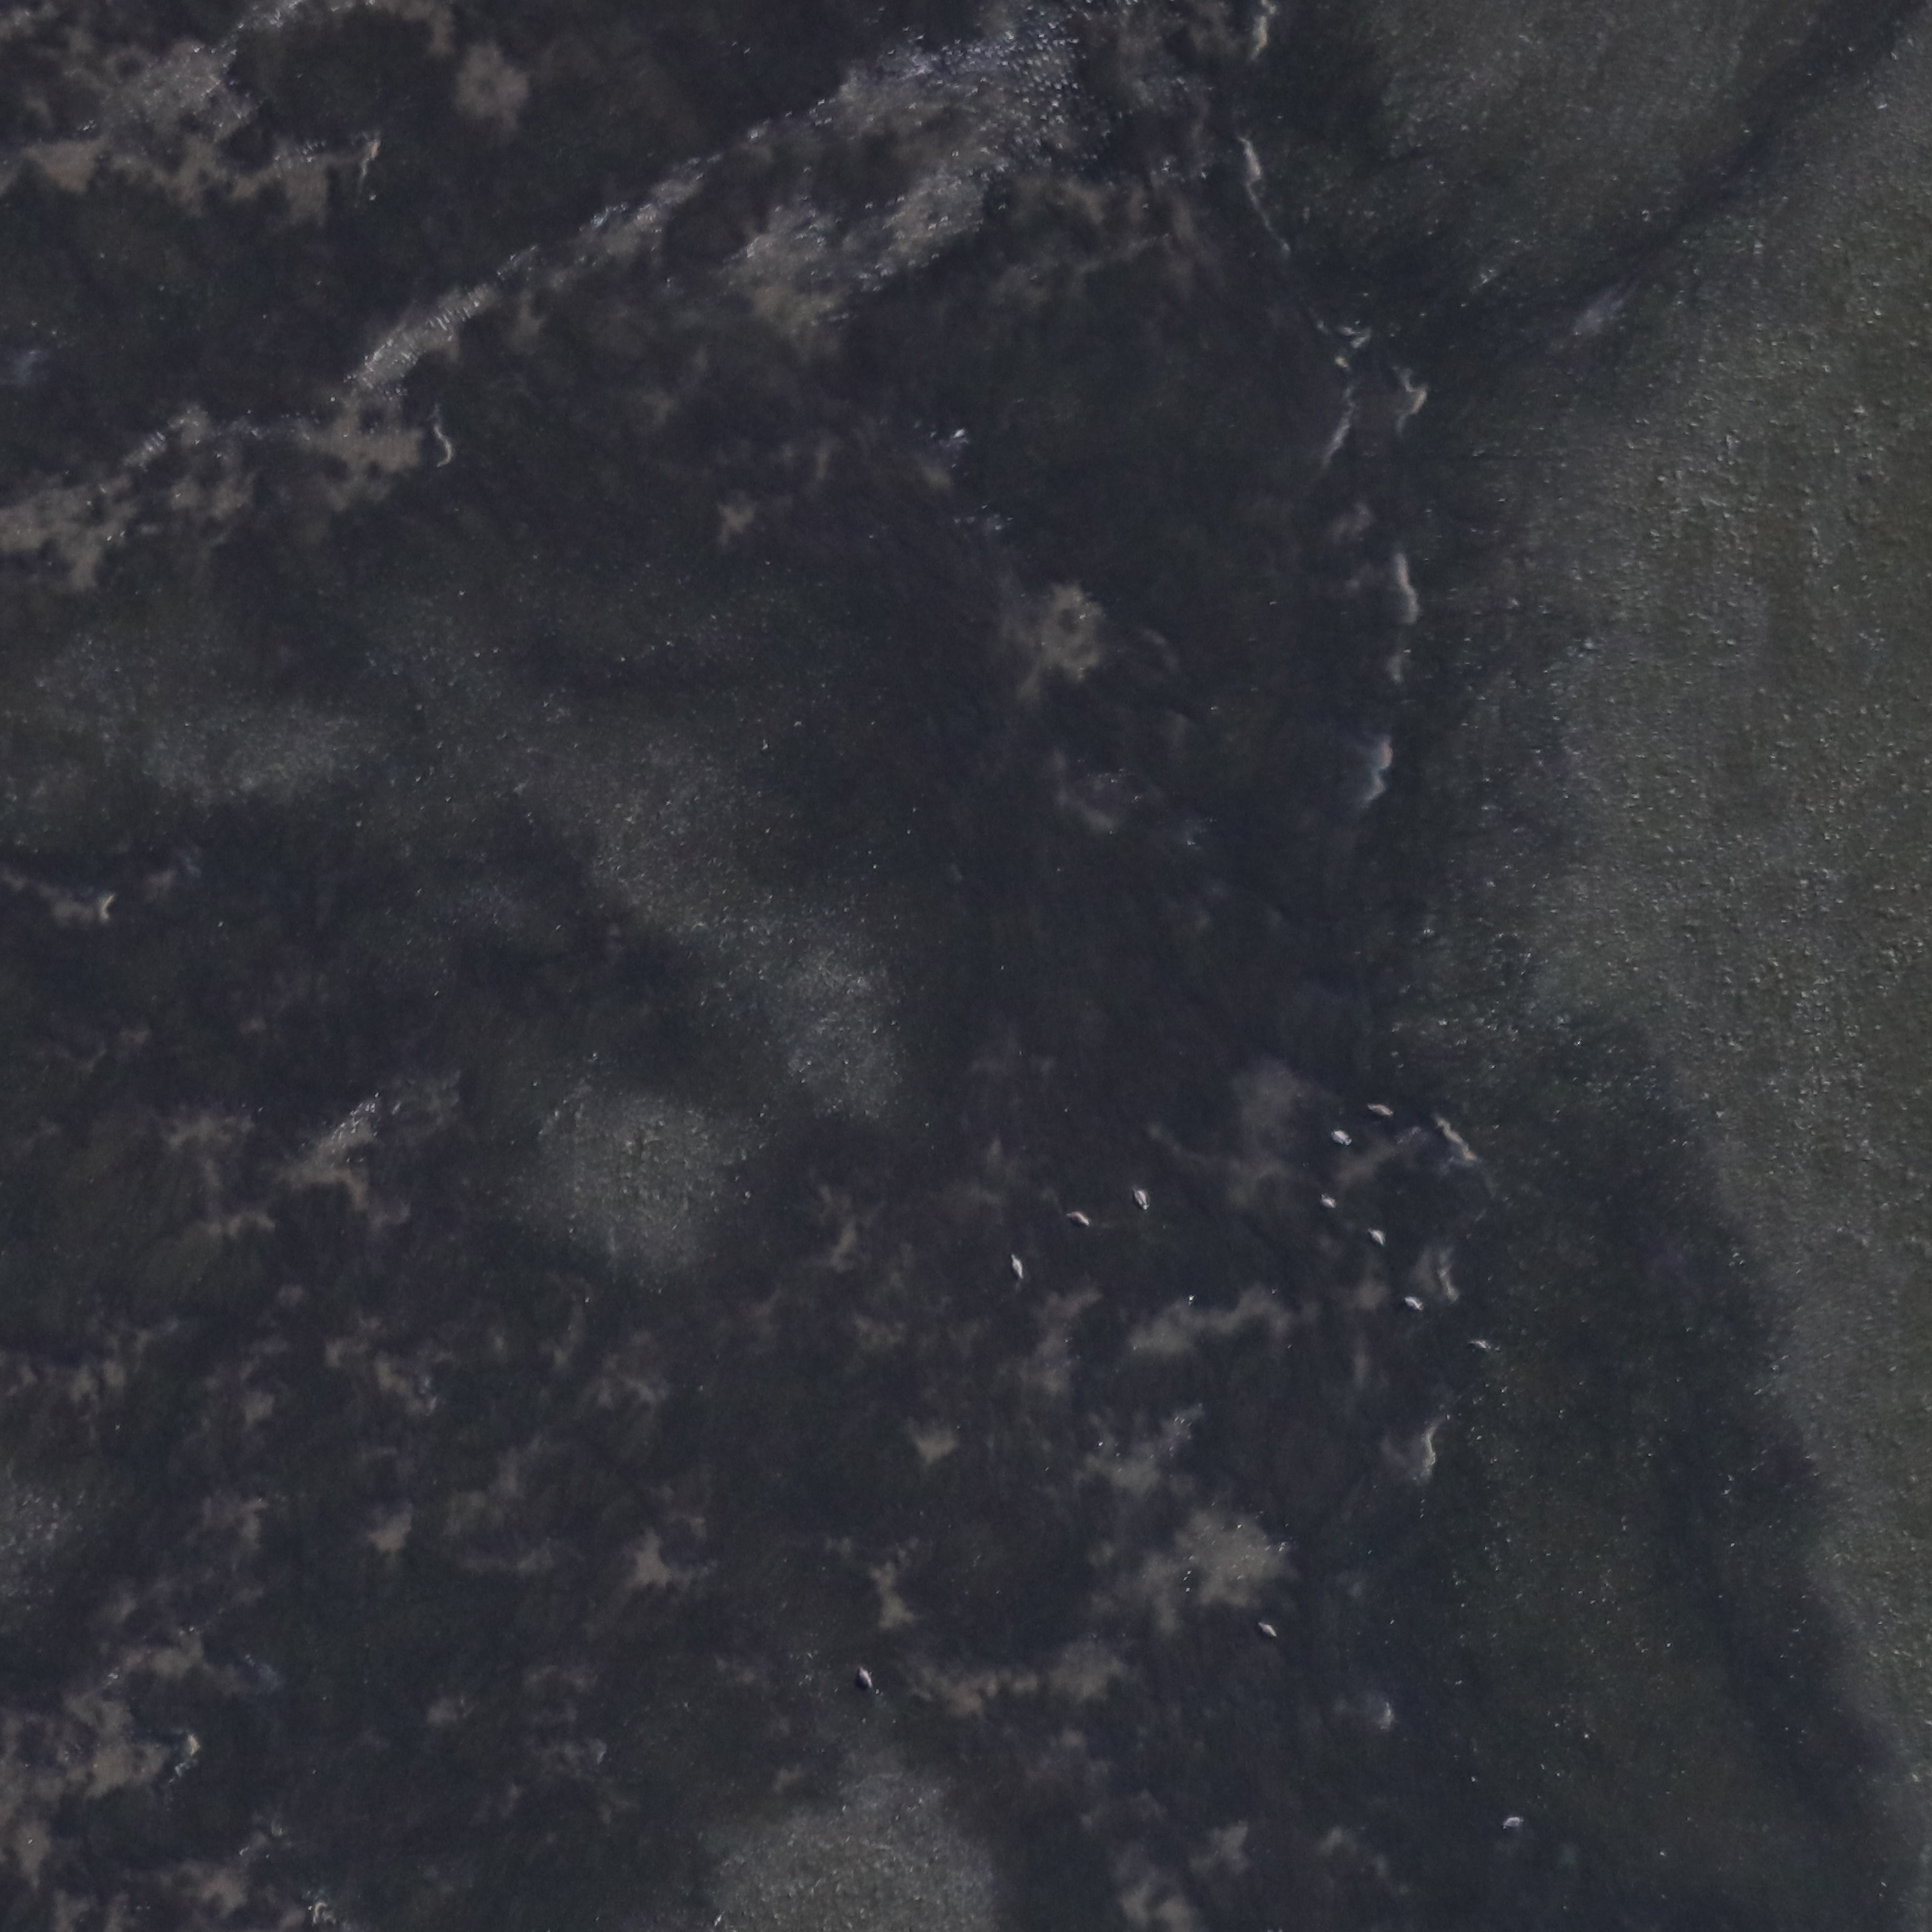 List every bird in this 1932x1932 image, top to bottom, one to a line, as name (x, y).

other bird (1384, 1109)
other bird (1339, 1135)
other bird (1139, 1197)
other bird (1324, 1201)
other bird (1075, 1215)
other bird (1378, 1239)
other bird (1016, 1267)
other bird (1409, 1303)
other bird (1479, 1344)
other bird (1268, 1629)
other bird (865, 1678)
other bird (1515, 1822)